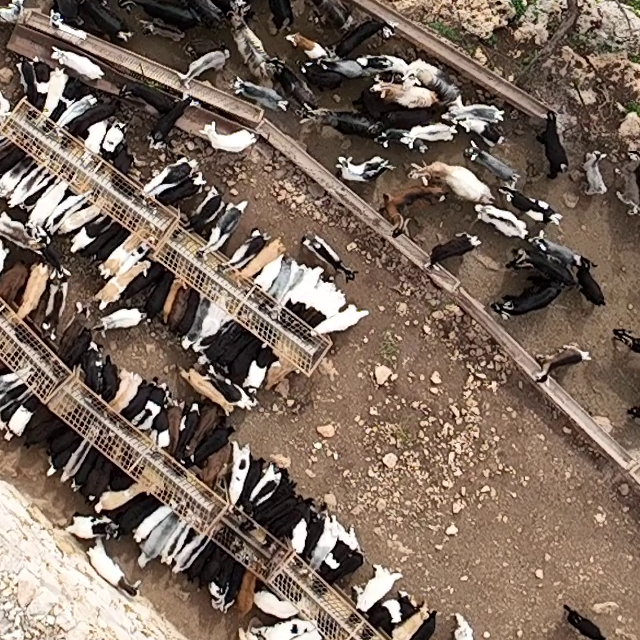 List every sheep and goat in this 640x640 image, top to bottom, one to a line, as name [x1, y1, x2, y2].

goat [0, 0, 24, 20]
goat [45, 0, 79, 18]
goat [74, 0, 132, 39]
goat [115, 0, 200, 31]
goat [163, 0, 224, 30]
goat [271, 0, 294, 36]
goat [289, 0, 351, 31]
goat [227, 2, 272, 76]
goat [139, 18, 184, 41]
goat [331, 24, 396, 57]
goat [284, 33, 328, 58]
goat [51, 46, 102, 80]
goat [179, 50, 229, 86]
goat [358, 53, 408, 73]
goat [271, 55, 318, 110]
goat [34, 57, 51, 103]
goat [14, 59, 36, 121]
goat [294, 59, 338, 91]
goat [318, 59, 362, 78]
goat [401, 62, 460, 102]
goat [34, 69, 67, 129]
goat [232, 77, 285, 112]
goat [116, 80, 173, 112]
goat [0, 81, 10, 124]
goat [367, 82, 439, 108]
goat [149, 94, 192, 143]
goat [356, 94, 438, 126]
goat [55, 95, 94, 139]
goat [46, 99, 66, 135]
goat [61, 101, 117, 148]
goat [440, 104, 502, 123]
goat [294, 106, 386, 141]
goat [536, 110, 566, 181]
goat [458, 117, 504, 149]
goat [83, 120, 107, 169]
goat [204, 122, 255, 153]
goat [101, 123, 129, 160]
goat [400, 123, 457, 147]
goat [375, 127, 426, 145]
goat [0, 128, 14, 165]
goat [0, 139, 32, 178]
goat [463, 143, 518, 185]
goat [0, 146, 42, 196]
goat [111, 147, 134, 194]
goat [6, 152, 50, 206]
goat [582, 152, 608, 196]
goat [612, 152, 639, 217]
goat [332, 158, 391, 183]
goat [132, 161, 194, 204]
goat [13, 162, 64, 205]
goat [407, 162, 495, 204]
goat [30, 171, 77, 226]
goat [24, 173, 59, 212]
goat [152, 176, 203, 210]
goat [499, 183, 563, 225]
goat [380, 186, 448, 209]
goat [47, 187, 94, 233]
goat [173, 187, 224, 238]
goat [60, 189, 106, 236]
goat [375, 193, 403, 241]
goat [197, 200, 251, 260]
goat [69, 201, 119, 253]
goat [473, 205, 526, 239]
goat [83, 209, 123, 257]
goat [0, 211, 42, 254]
goat [89, 217, 138, 265]
goat [30, 226, 72, 277]
goat [528, 228, 577, 266]
goat [217, 232, 265, 272]
goat [303, 234, 357, 283]
goat [426, 234, 482, 270]
goat [229, 239, 283, 284]
goat [0, 241, 10, 289]
goat [506, 247, 573, 287]
goat [120, 252, 177, 302]
goat [251, 254, 285, 295]
goat [574, 256, 602, 306]
goat [259, 257, 302, 315]
goat [0, 259, 27, 314]
goat [147, 259, 176, 316]
goat [93, 262, 149, 307]
goat [277, 266, 324, 325]
goat [37, 268, 71, 339]
goat [161, 273, 186, 323]
goat [178, 274, 203, 339]
goat [489, 276, 563, 316]
goat [291, 278, 347, 334]
goat [167, 283, 191, 331]
goat [180, 288, 209, 350]
goat [203, 288, 223, 337]
goat [305, 289, 345, 338]
goat [308, 301, 366, 336]
goat [52, 302, 91, 369]
goat [92, 309, 144, 337]
goat [197, 313, 250, 363]
goat [190, 320, 234, 349]
goat [62, 328, 91, 373]
goat [613, 328, 639, 382]
goat [216, 329, 259, 369]
goat [232, 332, 265, 382]
goat [243, 335, 276, 394]
goat [84, 339, 99, 398]
goat [534, 342, 592, 380]
goat [0, 346, 18, 377]
goat [97, 355, 118, 409]
goat [0, 364, 34, 395]
goat [201, 366, 255, 411]
goat [177, 367, 233, 417]
goat [107, 370, 142, 414]
goat [116, 376, 157, 425]
goat [0, 379, 35, 420]
goat [129, 382, 166, 434]
goat [13, 387, 40, 437]
goat [0, 394, 28, 432]
goat [166, 397, 177, 455]
goat [175, 400, 193, 468]
goat [182, 404, 217, 460]
goat [627, 405, 639, 428]
goat [151, 407, 169, 451]
goat [23, 412, 66, 446]
goat [45, 423, 79, 456]
goat [183, 424, 229, 469]
goat [61, 426, 97, 482]
goat [74, 431, 101, 490]
goat [46, 437, 79, 478]
goat [230, 441, 251, 512]
goat [202, 443, 233, 497]
goat [88, 446, 116, 500]
goat [112, 455, 145, 492]
goat [234, 458, 272, 515]
goat [241, 468, 280, 519]
goat [94, 476, 155, 512]
goat [251, 484, 294, 512]
goat [119, 487, 169, 536]
goat [239, 496, 300, 528]
goat [257, 498, 313, 549]
goat [139, 499, 175, 542]
goat [142, 501, 183, 568]
goat [166, 510, 194, 569]
goat [301, 513, 319, 565]
goat [69, 515, 117, 542]
goat [293, 517, 306, 562]
goat [303, 517, 335, 581]
goat [174, 523, 212, 575]
goat [315, 530, 354, 578]
goat [190, 532, 216, 581]
goat [197, 533, 231, 590]
goat [215, 540, 241, 603]
goat [86, 542, 137, 596]
goat [316, 548, 365, 597]
goat [222, 552, 248, 613]
goat [240, 557, 266, 618]
goat [356, 563, 392, 612]
goat [249, 591, 302, 617]
goat [367, 592, 414, 629]
goat [565, 601, 605, 637]
goat [398, 603, 428, 629]
goat [418, 610, 438, 629]
goat [245, 621, 317, 637]